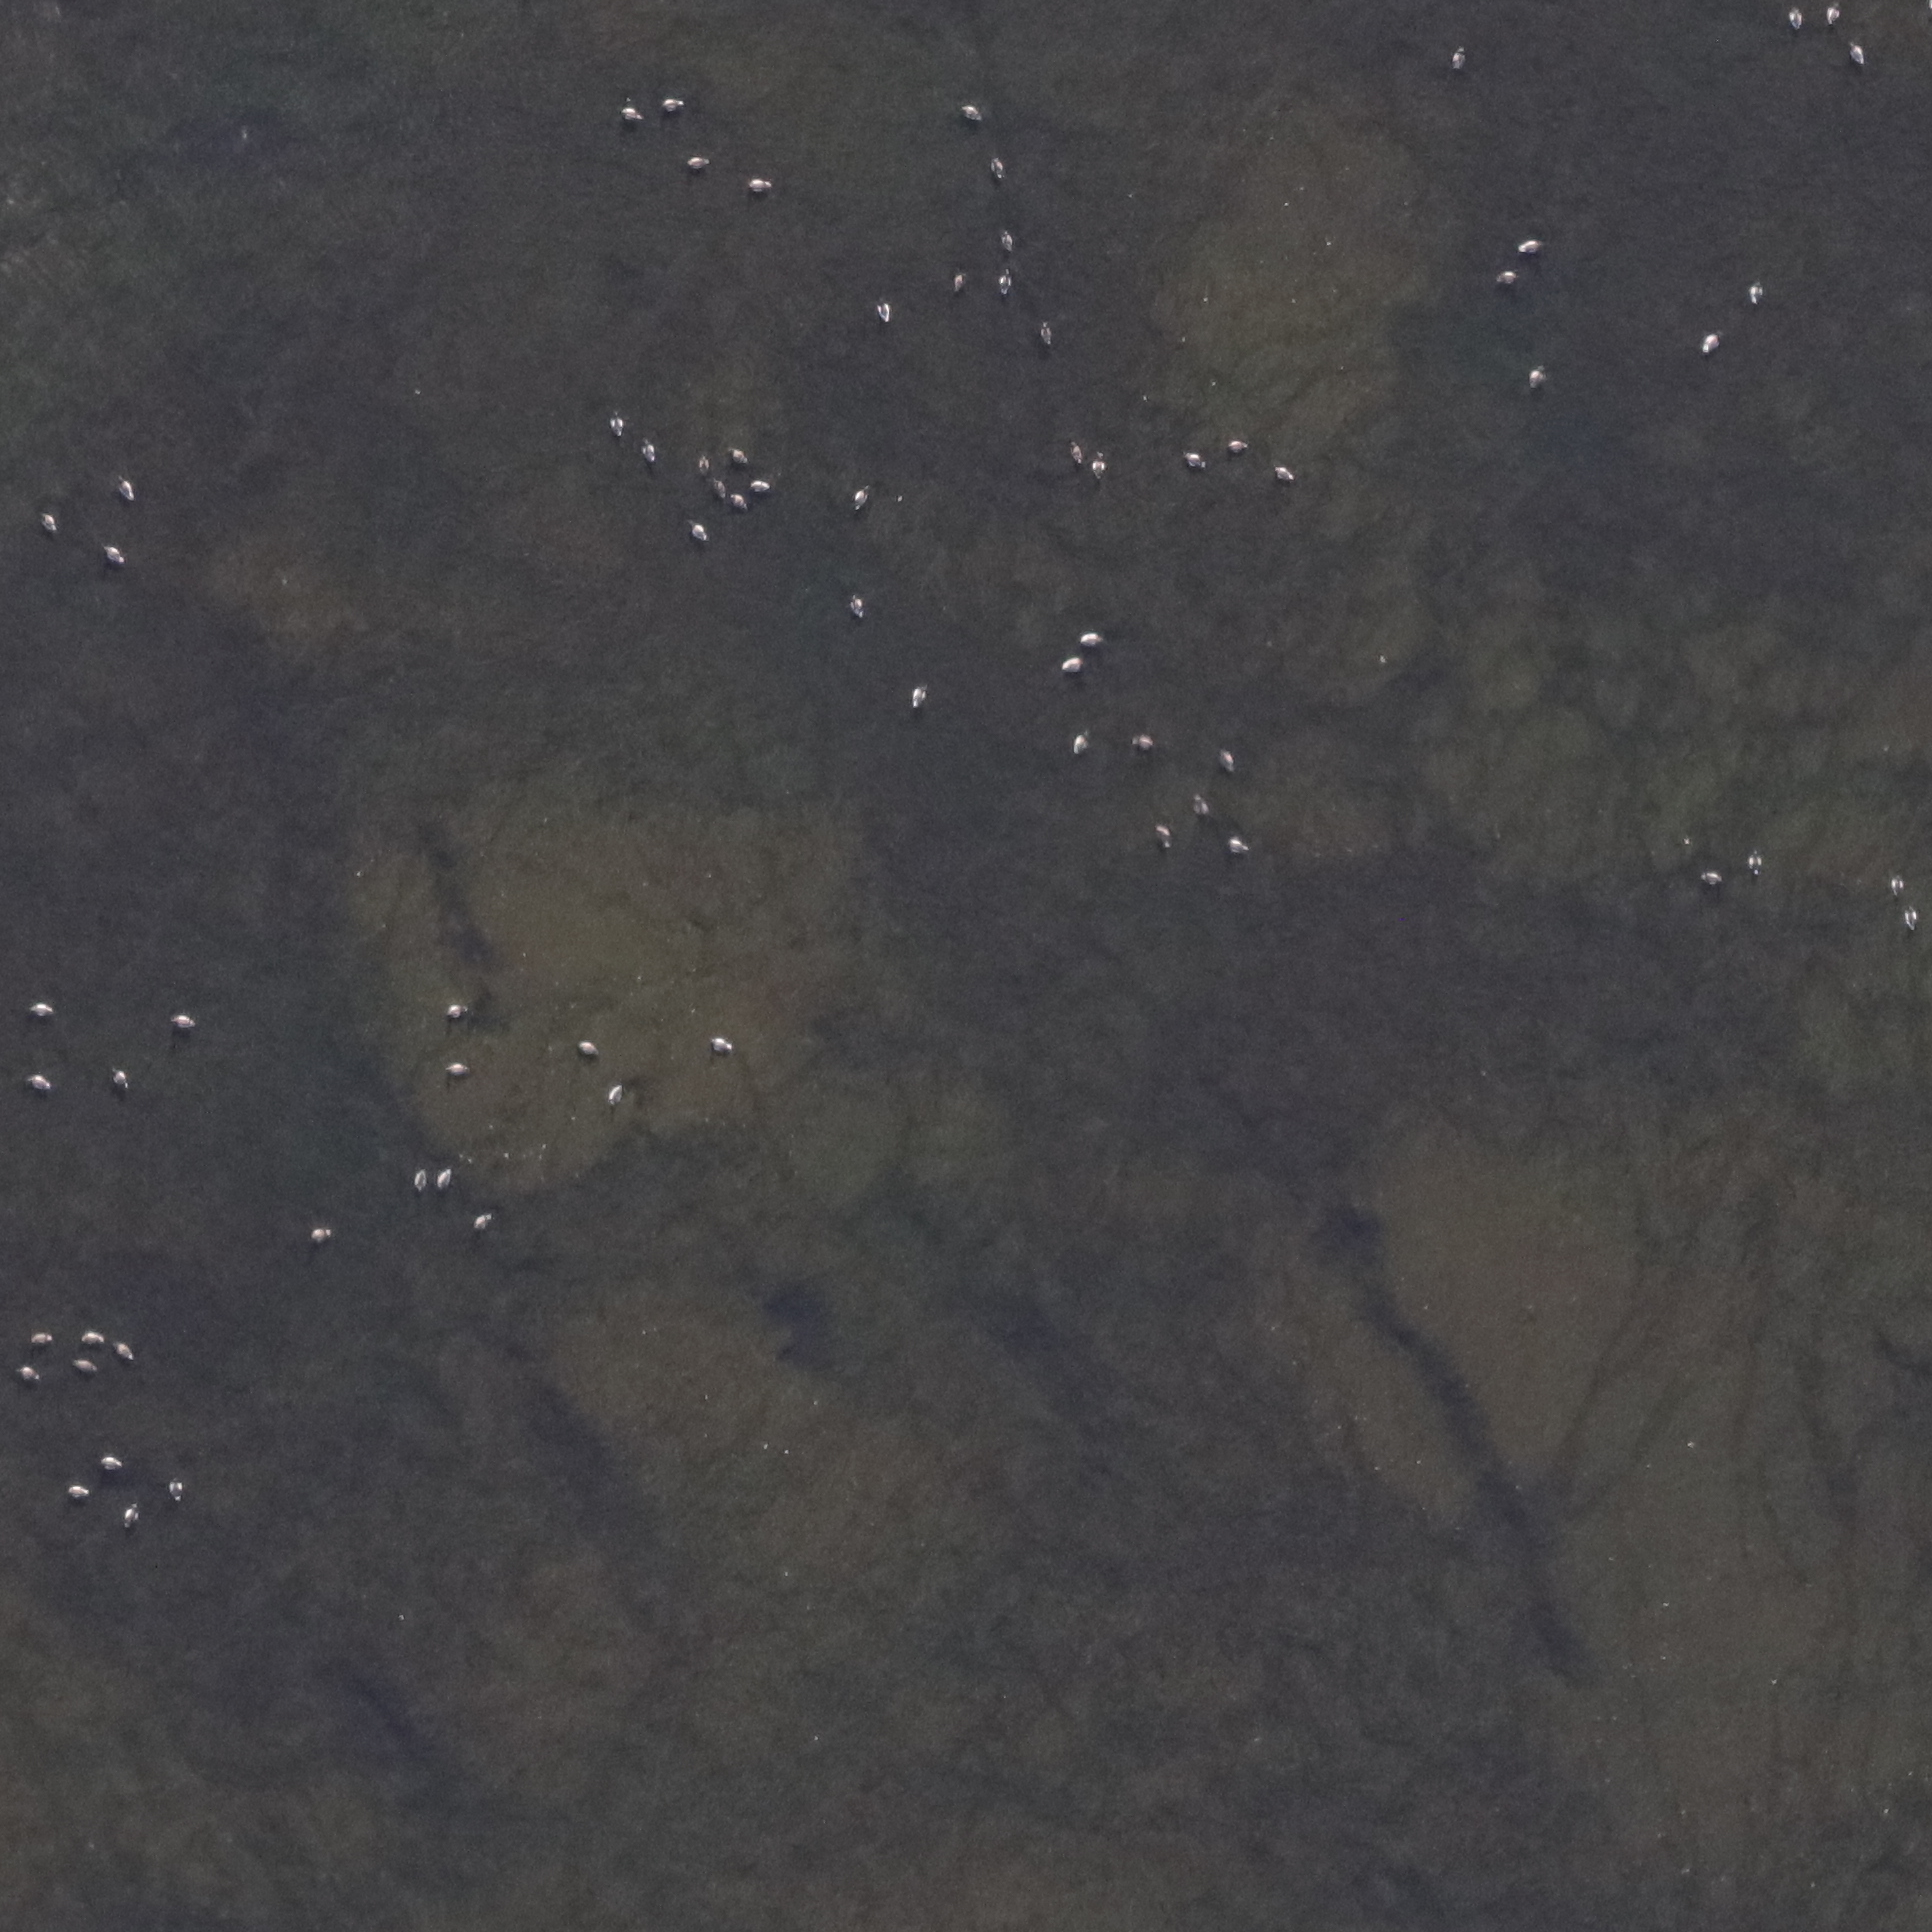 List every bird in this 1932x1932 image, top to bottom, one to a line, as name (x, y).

brant (1833, 12)
brant (1792, 16)
brant (1857, 53)
brant (1456, 59)
brant (679, 100)
brant (968, 110)
brant (635, 112)
brant (1005, 160)
brant (705, 165)
brant (759, 192)
brant (1014, 240)
brant (1528, 246)
brant (1516, 284)
brant (1009, 285)
brant (962, 287)
brant (1747, 301)
brant (890, 318)
brant (1055, 334)
brant (1718, 343)
brant (1535, 380)
brant (619, 424)
brant (1076, 447)
brant (1236, 450)
brant (741, 454)
brant (1104, 462)
brant (655, 465)
brant (1197, 468)
brant (707, 472)
brant (1286, 472)
brant (757, 490)
brant (856, 492)
brant (127, 495)
brant (725, 496)
brant (740, 502)
brant (53, 527)
brant (703, 539)
brant (112, 553)
brant (852, 600)
brant (1088, 640)
brant (1069, 661)
brant (918, 695)
brant (1145, 740)
brant (1081, 741)
brant (1233, 755)
brant (1204, 805)
brant (1164, 844)
brant (1245, 857)
brant (1757, 863)
brant (1713, 880)
brant (1900, 886)
brant (1910, 923)
brant (47, 1010)
brant (452, 1011)
brant (189, 1021)
brant (725, 1044)
brant (588, 1048)
brant (455, 1070)
brant (43, 1081)
brant (127, 1084)
brant (616, 1089)
brant (426, 1175)
brant (455, 1178)
brant (488, 1229)
brant (330, 1236)
brant (44, 1338)
brant (88, 1340)
brant (118, 1349)
brant (72, 1369)
brant (27, 1376)
brant (109, 1462)
brant (79, 1491)
brant (178, 1498)
brant (127, 1516)